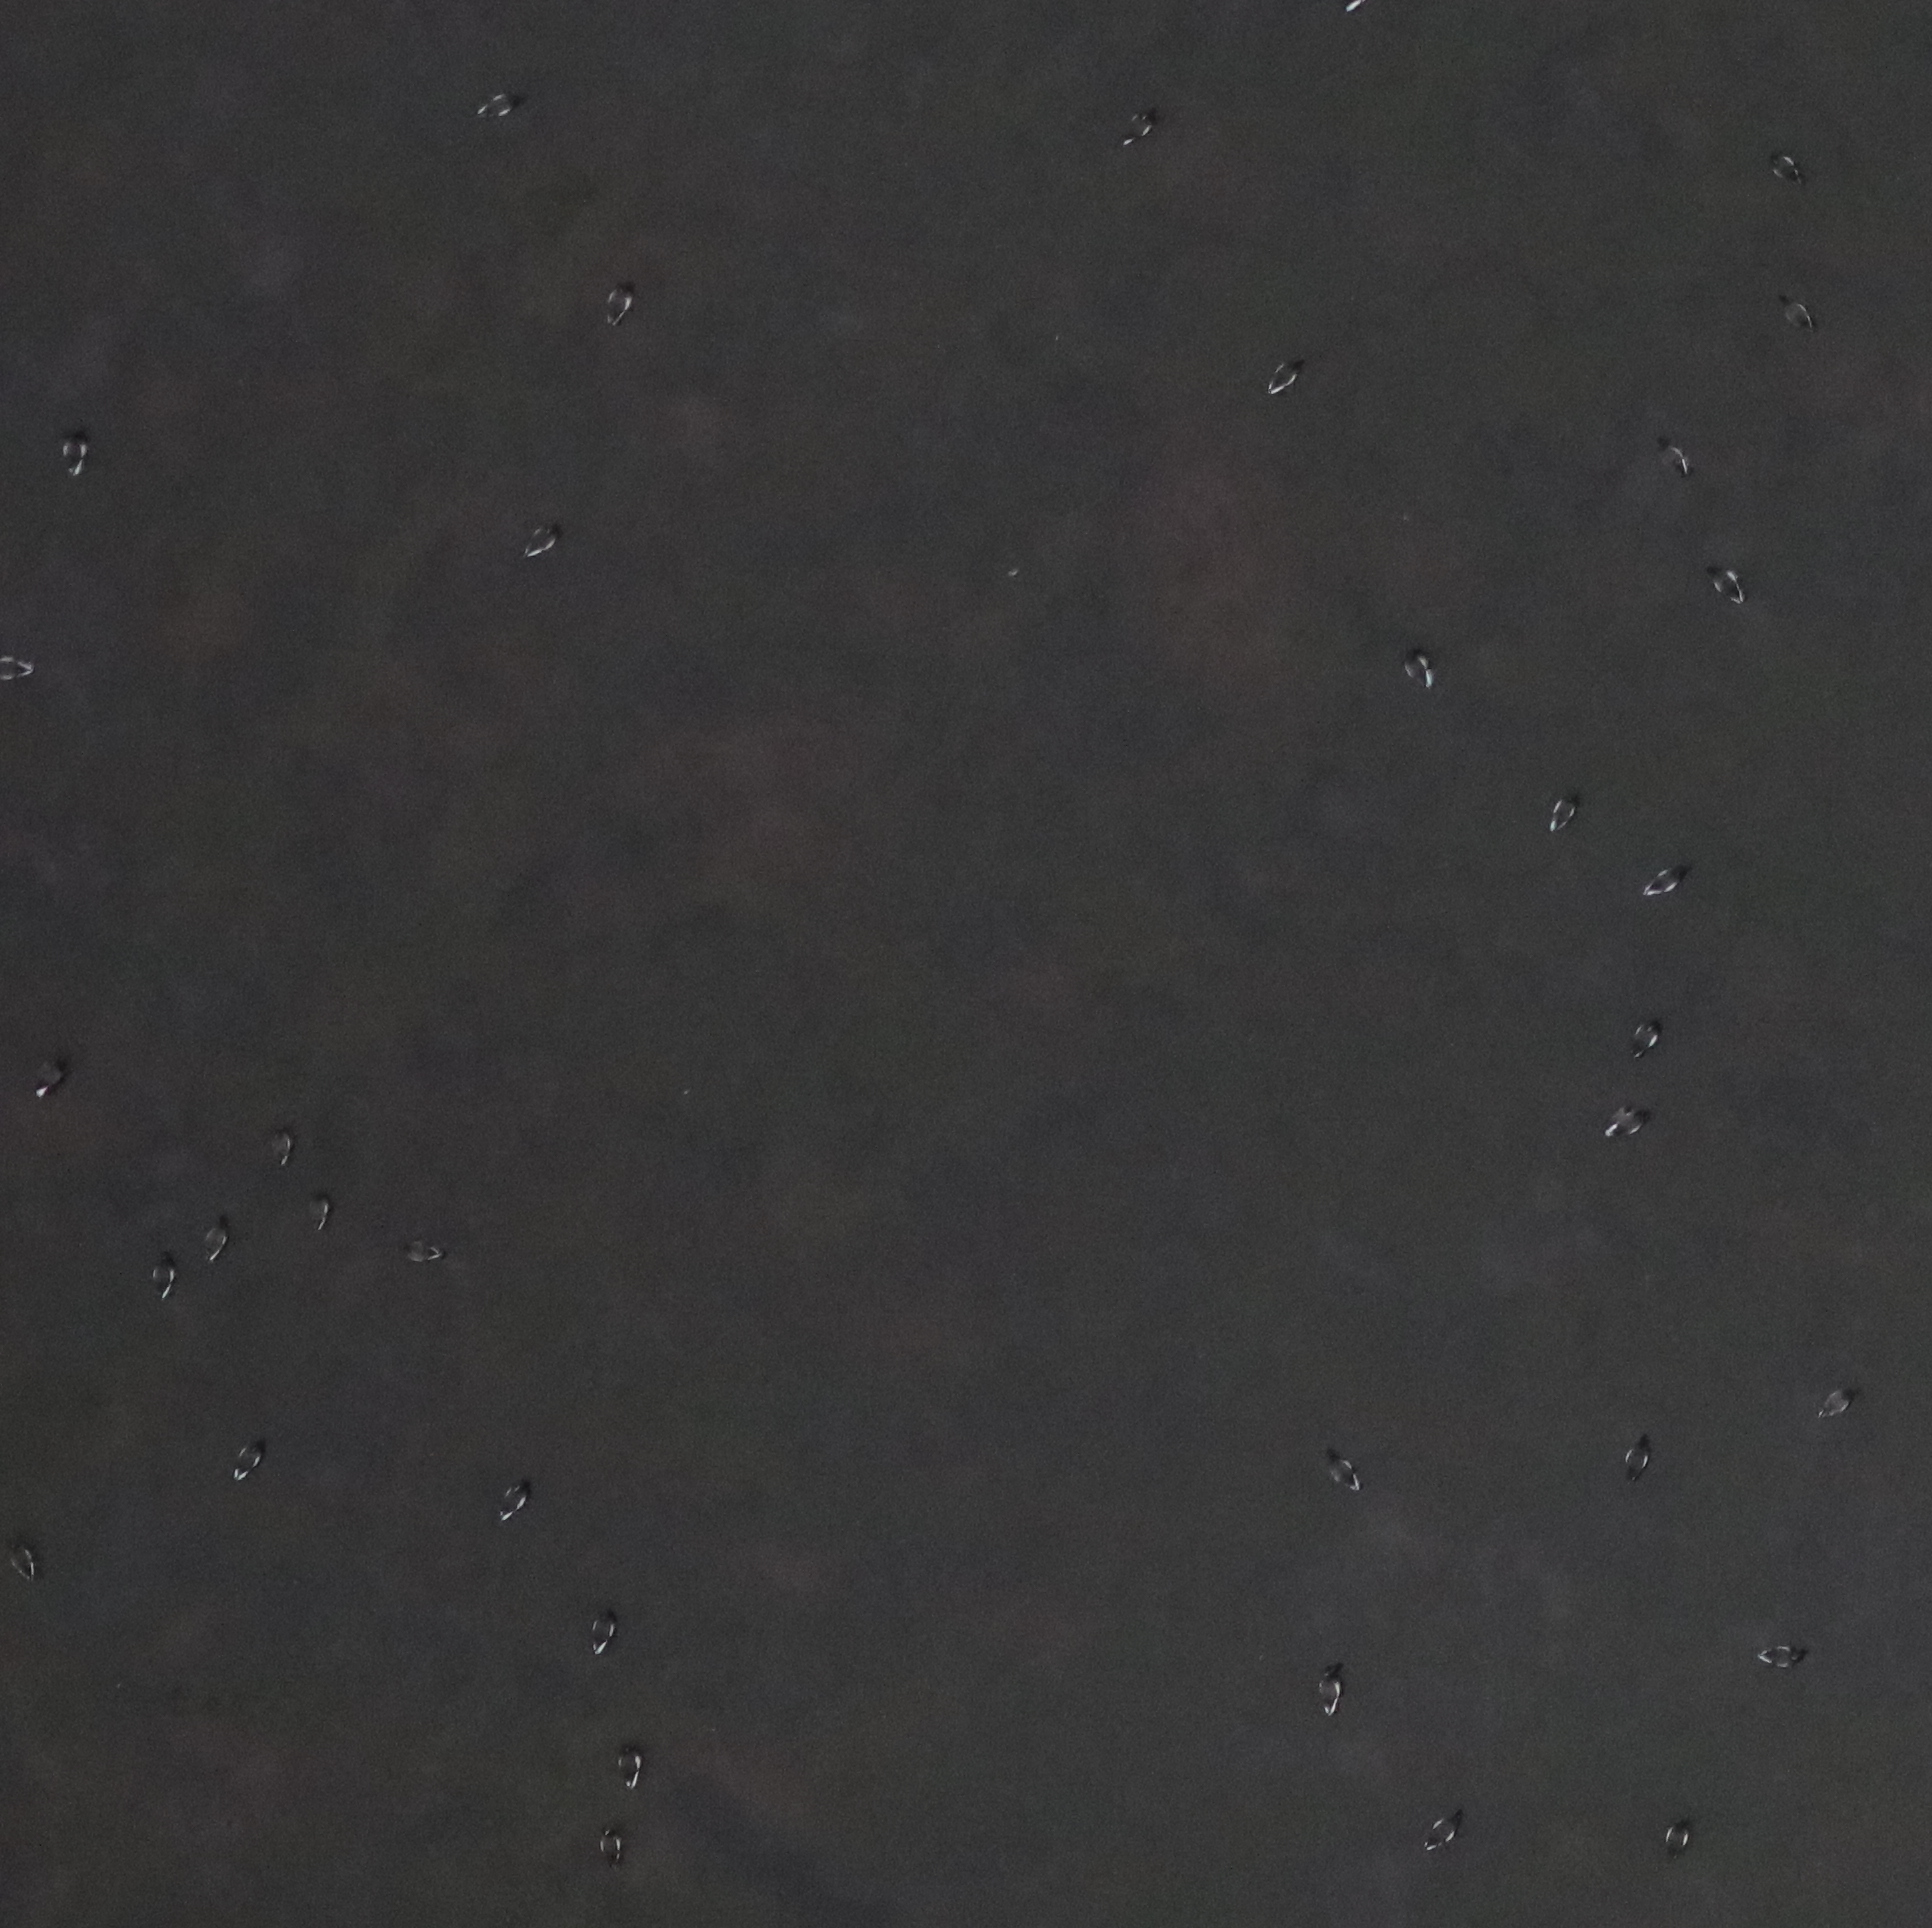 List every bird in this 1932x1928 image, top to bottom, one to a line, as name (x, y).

brant (499, 105)
brant (1135, 131)
brant (1786, 168)
brant (620, 304)
brant (1800, 314)
brant (1286, 376)
brant (76, 453)
brant (1673, 457)
brant (544, 542)
brant (1729, 585)
brant (7, 669)
brant (1419, 671)
brant (1562, 814)
brant (1664, 882)
brant (1646, 1037)
brant (48, 1076)
brant (1628, 1122)
brant (281, 1149)
brant (315, 1207)
brant (217, 1240)
brant (423, 1251)
brant (165, 1276)
brant (1836, 1402)
brant (1637, 1458)
brant (248, 1459)
brant (1344, 1473)
brant (511, 1497)
brant (16, 1562)
brant (604, 1632)
brant (1780, 1656)
brant (1331, 1691)
brant (630, 1767)
brant (1443, 1830)
brant (1677, 1838)
brant (611, 1845)